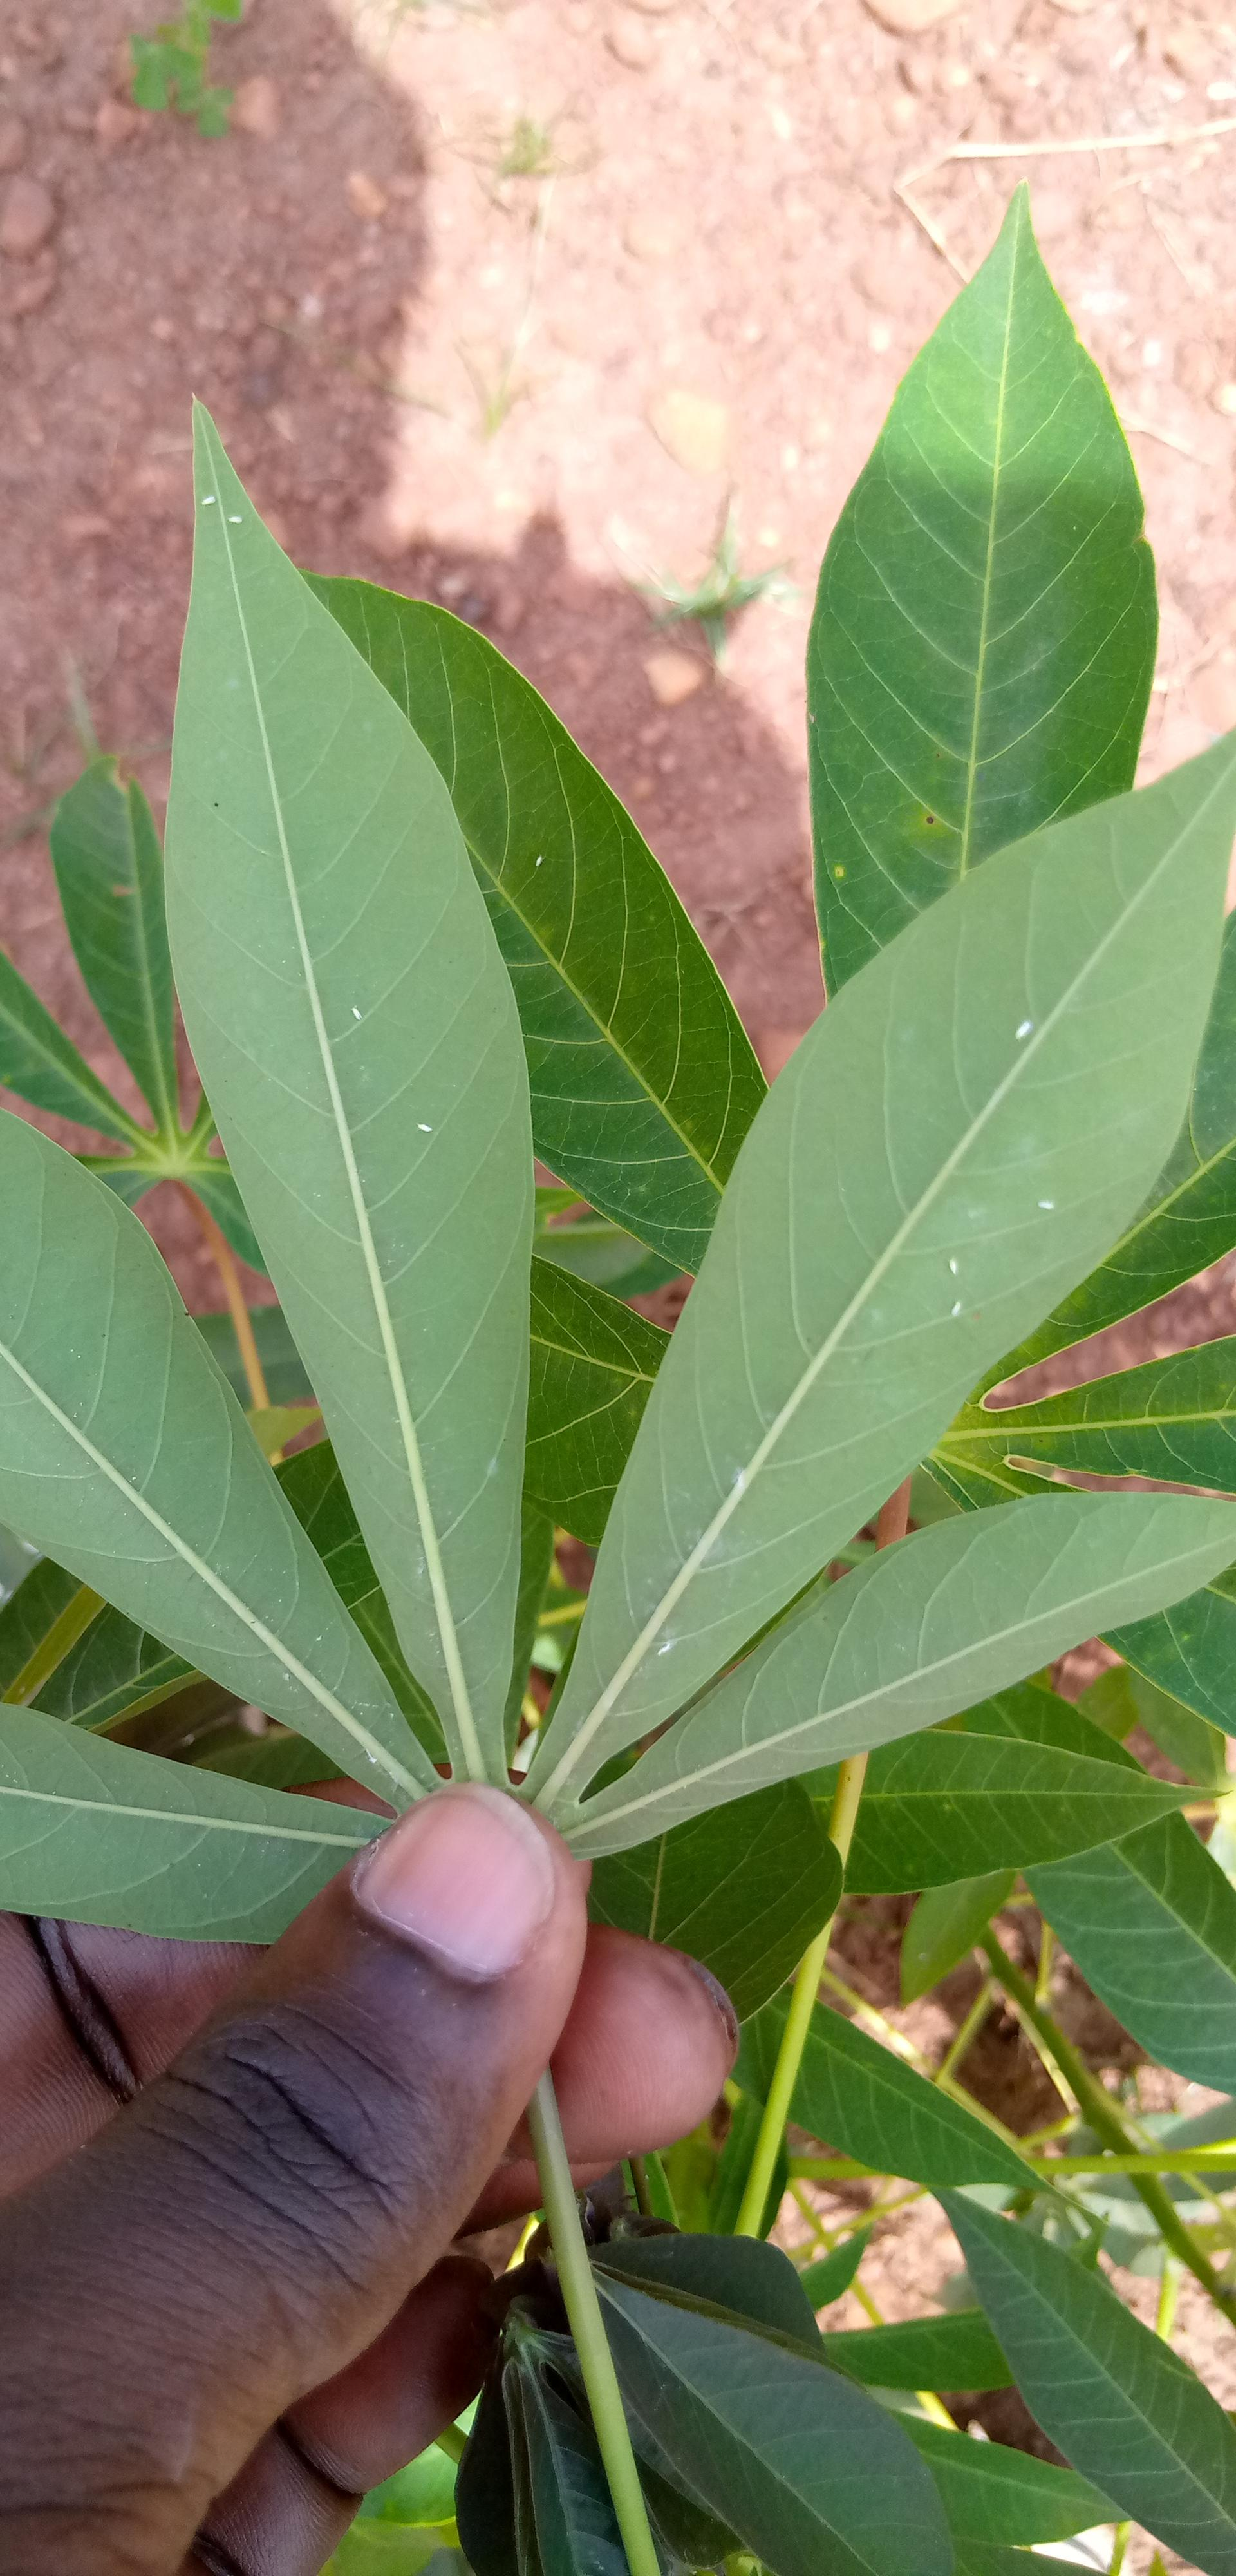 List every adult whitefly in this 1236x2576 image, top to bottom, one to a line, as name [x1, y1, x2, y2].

whitefly [199, 495, 218, 509]
whitefly [226, 513, 244, 527]
whitefly [533, 853, 543, 869]
whitefly [348, 1002, 364, 1021]
whitefly [1011, 1019, 1033, 1039]
whitefly [413, 1121, 435, 1135]
whitefly [1033, 1197, 1056, 1213]
whitefly [944, 1256, 960, 1276]
whitefly [950, 1298, 961, 1316]